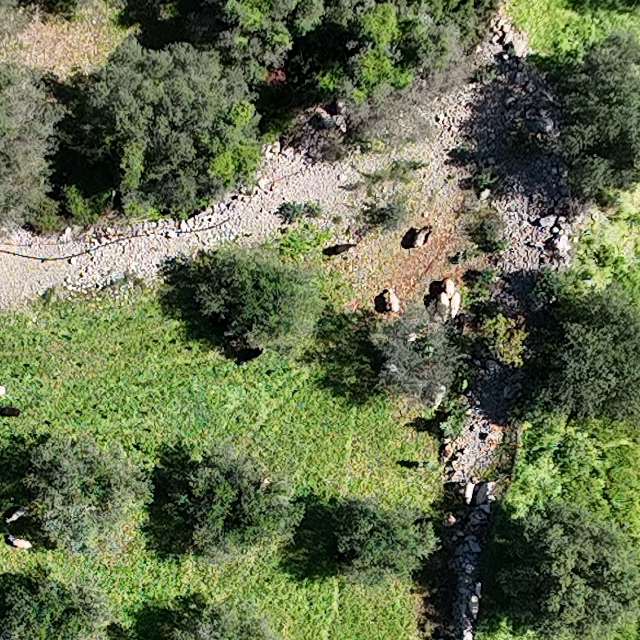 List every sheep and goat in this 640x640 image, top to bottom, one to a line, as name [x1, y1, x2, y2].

sheep [306, 109, 333, 127]
sheep [515, 109, 550, 119]
sheep [332, 114, 346, 132]
sheep [540, 215, 557, 228]
sheep [413, 226, 430, 247]
sheep [333, 244, 357, 254]
sheep [442, 278, 454, 300]
sheep [387, 289, 400, 312]
sheep [450, 290, 461, 319]
sheep [438, 291, 450, 323]
sheep [407, 332, 417, 343]
sheep [241, 347, 263, 361]
sheep [0, 385, 6, 400]
sheep [432, 386, 446, 410]
sheep [0, 405, 20, 416]
sheep [465, 483, 474, 504]
sheep [6, 511, 27, 523]
sheep [7, 534, 33, 548]
sheep [474, 580, 481, 598]
sheep [469, 594, 480, 619]